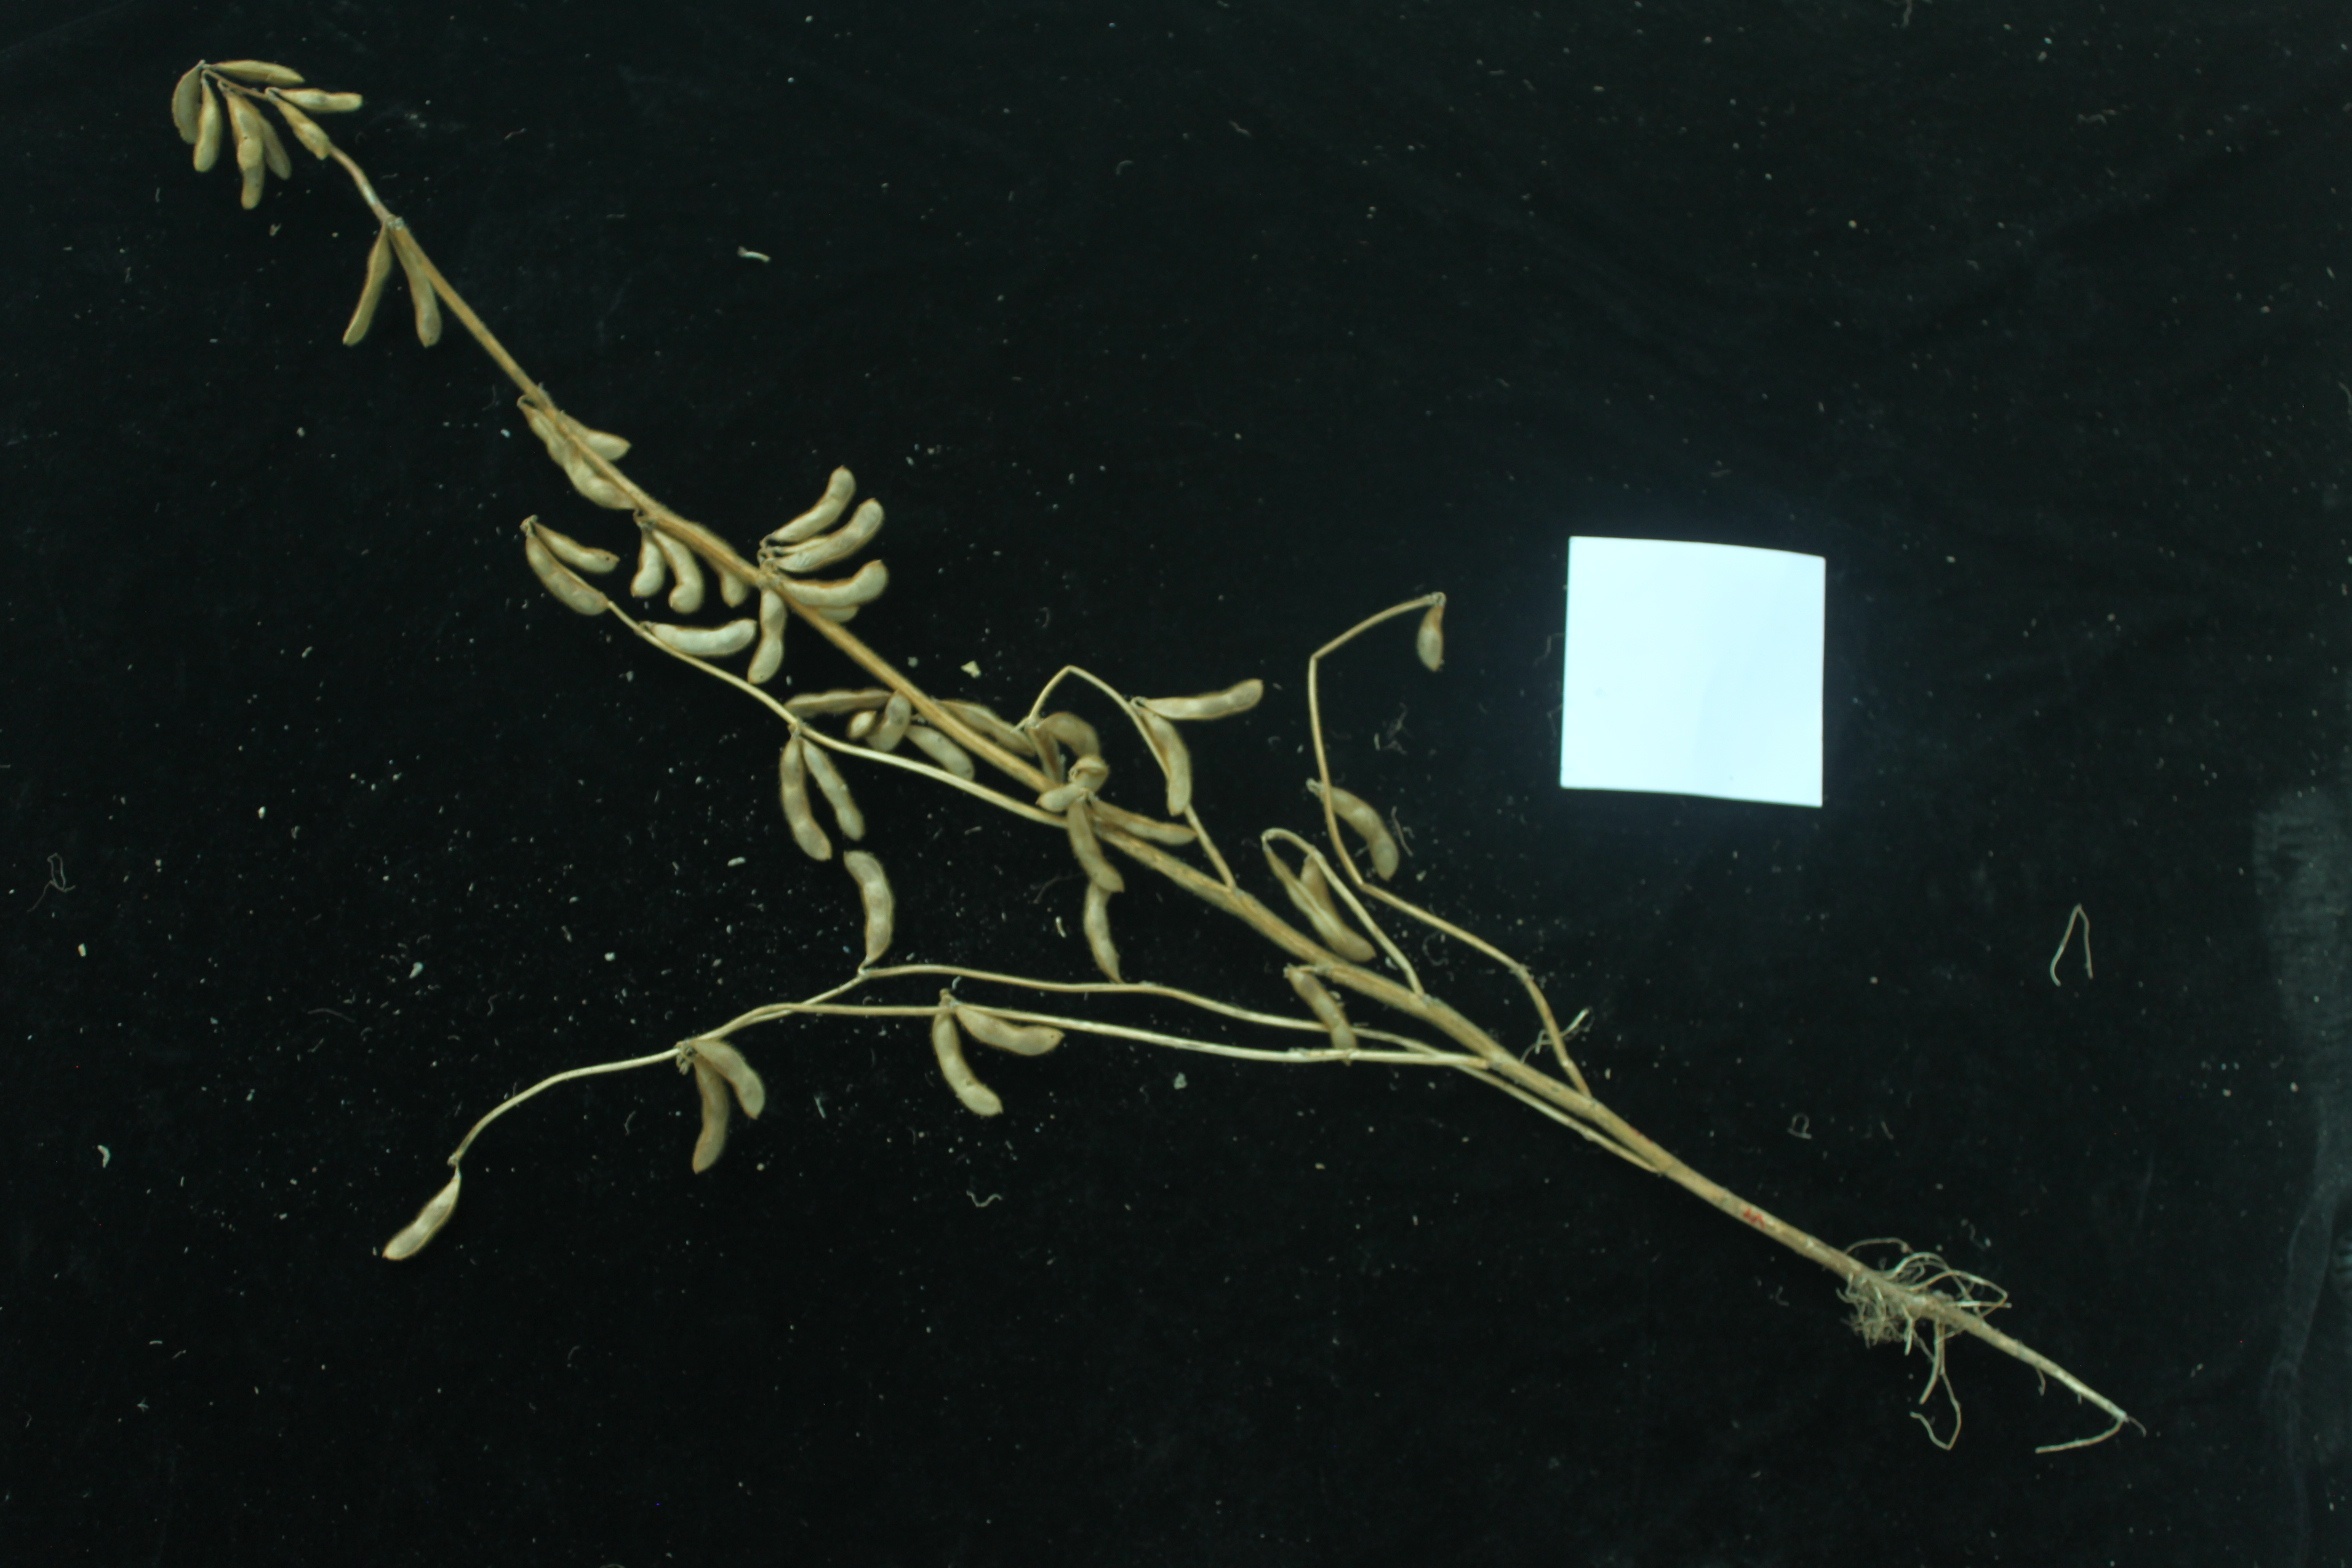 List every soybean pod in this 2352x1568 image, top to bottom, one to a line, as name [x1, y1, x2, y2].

soybean pod [213, 64, 305, 86]
soybean pod [170, 67, 196, 136]
soybean pod [179, 67, 203, 148]
soybean pod [194, 80, 220, 175]
soybean pod [228, 90, 293, 183]
soybean pod [265, 91, 361, 113]
soybean pod [226, 96, 263, 176]
soybean pod [271, 98, 330, 165]
soybean pod [243, 169, 263, 211]
soybean pod [341, 219, 392, 350]
soybean pod [390, 228, 440, 348]
soybean pod [536, 396, 631, 462]
soybean pod [520, 407, 637, 513]
soybean pod [759, 467, 857, 547]
soybean pod [765, 499, 883, 574]
soybean pod [538, 524, 619, 574]
soybean pod [525, 525, 607, 615]
soybean pod [671, 527, 747, 607]
soybean pod [630, 528, 662, 599]
soybean pod [654, 533, 701, 614]
soybean pod [772, 540, 830, 556]
soybean pod [779, 561, 888, 610]
soybean pod [759, 566, 860, 624]
soybean pod [750, 589, 785, 686]
soybean pod [1417, 590, 1443, 677]
soybean pod [646, 621, 755, 656]
soybean pod [1133, 678, 1262, 723]
soybean pod [786, 689, 894, 719]
soybean pod [868, 695, 909, 755]
soybean pod [933, 702, 1038, 761]
soybean pod [844, 709, 921, 743]
soybean pod [1135, 711, 1194, 818]
soybean pod [1041, 714, 1104, 763]
soybean pod [1025, 717, 1071, 792]
soybean pod [906, 730, 974, 785]
soybean pod [802, 734, 865, 842]
soybean pod [782, 735, 834, 861]
soybean pod [1038, 761, 1110, 816]
soybean pod [1310, 781, 1401, 881]
soybean pod [1067, 801, 1123, 893]
soybean pod [1085, 801, 1199, 845]
soybean pod [1262, 844, 1376, 964]
soybean pod [844, 850, 892, 973]
soybean pod [1298, 854, 1337, 919]
soybean pod [1086, 877, 1122, 984]
soybean pod [1283, 966, 1359, 1066]
soybean pod [930, 993, 1001, 1117]
soybean pod [943, 996, 1065, 1056]
soybean pod [687, 1040, 763, 1119]
soybean pod [682, 1053, 726, 1172]
soybean pod [383, 1162, 460, 1262]